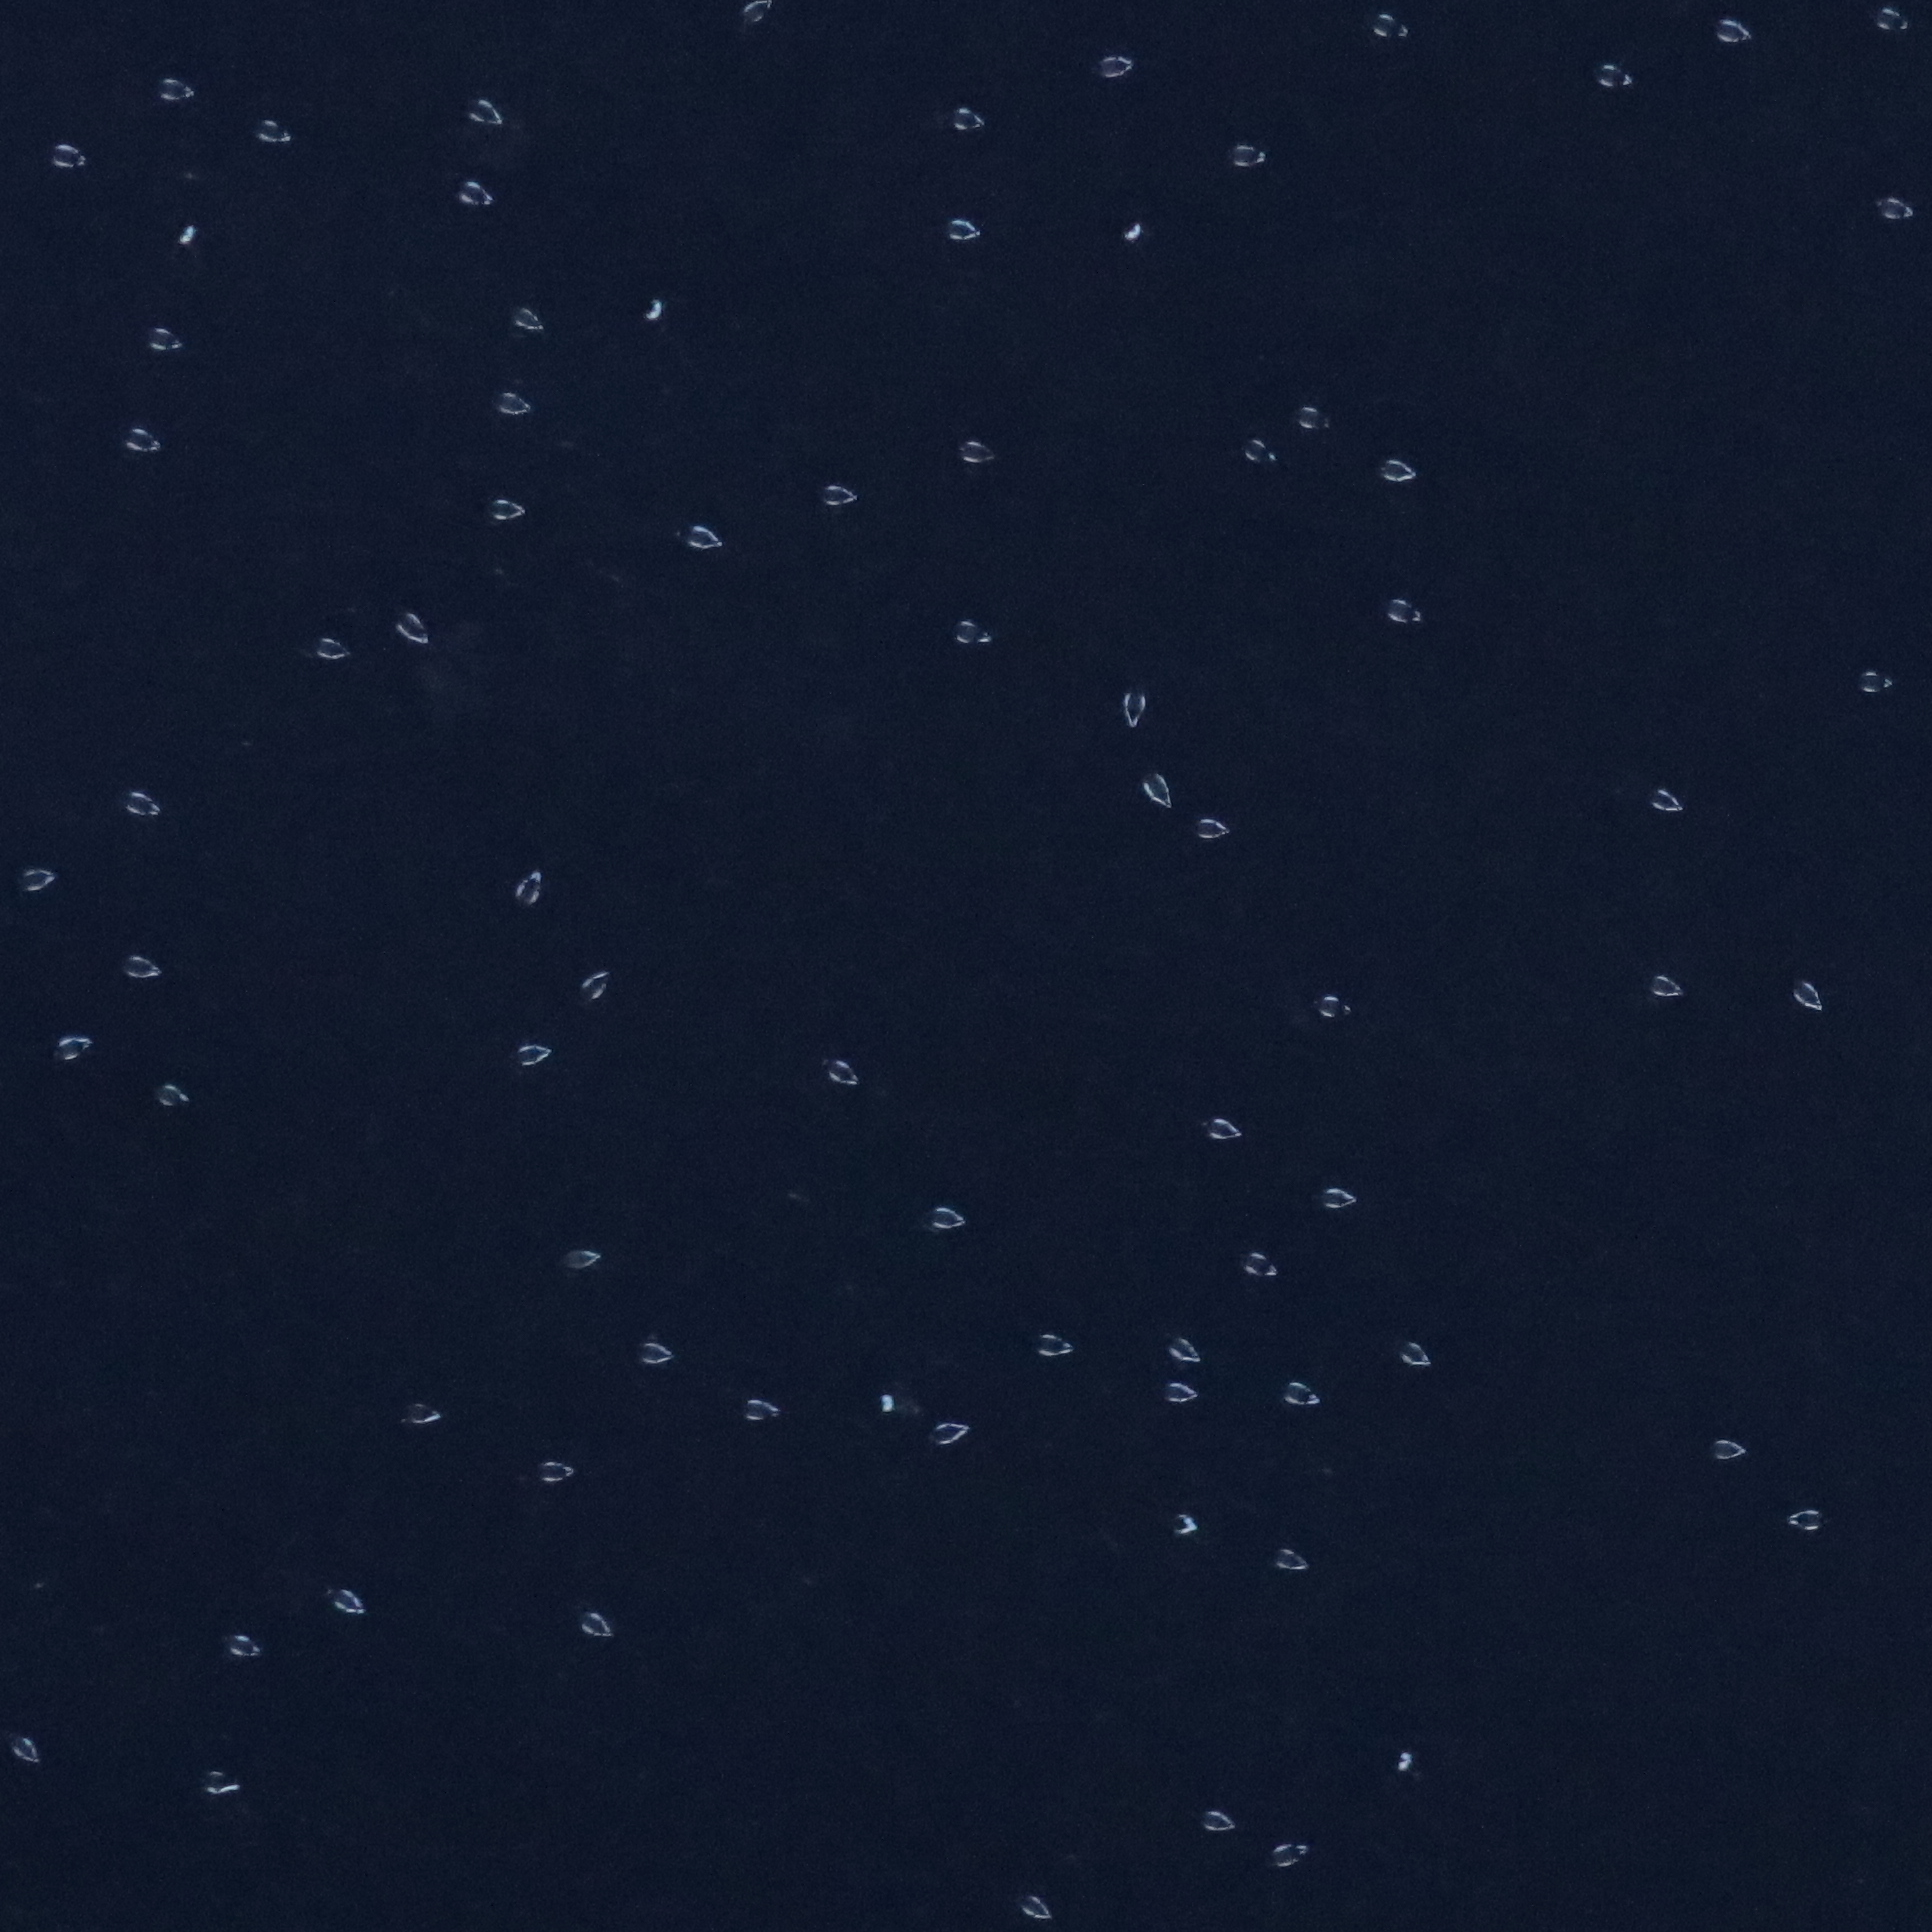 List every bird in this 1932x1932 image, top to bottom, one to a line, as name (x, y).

brant (756, 10)
brant (1890, 18)
brant (1388, 27)
brant (1730, 31)
brant (1111, 66)
brant (1612, 77)
brant (172, 89)
brant (482, 113)
brant (964, 120)
brant (271, 133)
brant (67, 155)
brant (1246, 155)
brant (472, 194)
brant (1890, 208)
brant (1129, 226)
brant (959, 229)
brant (188, 238)
brant (652, 308)
brant (525, 316)
brant (162, 340)
brant (509, 403)
brant (1308, 418)
brant (139, 439)
brant (973, 453)
brant (1257, 453)
brant (1394, 470)
brant (837, 496)
brant (502, 509)
brant (698, 538)
brant (1400, 610)
brant (411, 626)
brant (969, 634)
brant (329, 650)
brant (1873, 684)
brant (1135, 706)
brant (1156, 787)
brant (1666, 802)
brant (138, 805)
brant (1211, 830)
brant (36, 881)
brant (529, 892)
brant (137, 967)
brant (1661, 986)
brant (593, 987)
brant (1805, 994)
brant (1332, 1007)
brant (69, 1050)
brant (530, 1055)
brant (840, 1071)
brant (168, 1096)
brant (1221, 1128)
brant (1337, 1197)
brant (942, 1217)
brant (582, 1258)
brant (1257, 1264)
brant (1050, 1346)
brant (1184, 1349)
brant (651, 1353)
brant (1413, 1355)
brant (1298, 1394)
brant (1177, 1395)
brant (886, 1401)
brant (758, 1410)
brant (420, 1412)
brant (944, 1433)
brant (1726, 1450)
brant (553, 1472)
brant (1178, 1520)
brant (1811, 1521)
brant (1286, 1558)
brant (342, 1602)
brant (596, 1626)
brant (241, 1644)
brant (28, 1749)
brant (1409, 1758)
brant (217, 1784)
brant (1216, 1824)
brant (1286, 1856)
brant (1033, 1908)